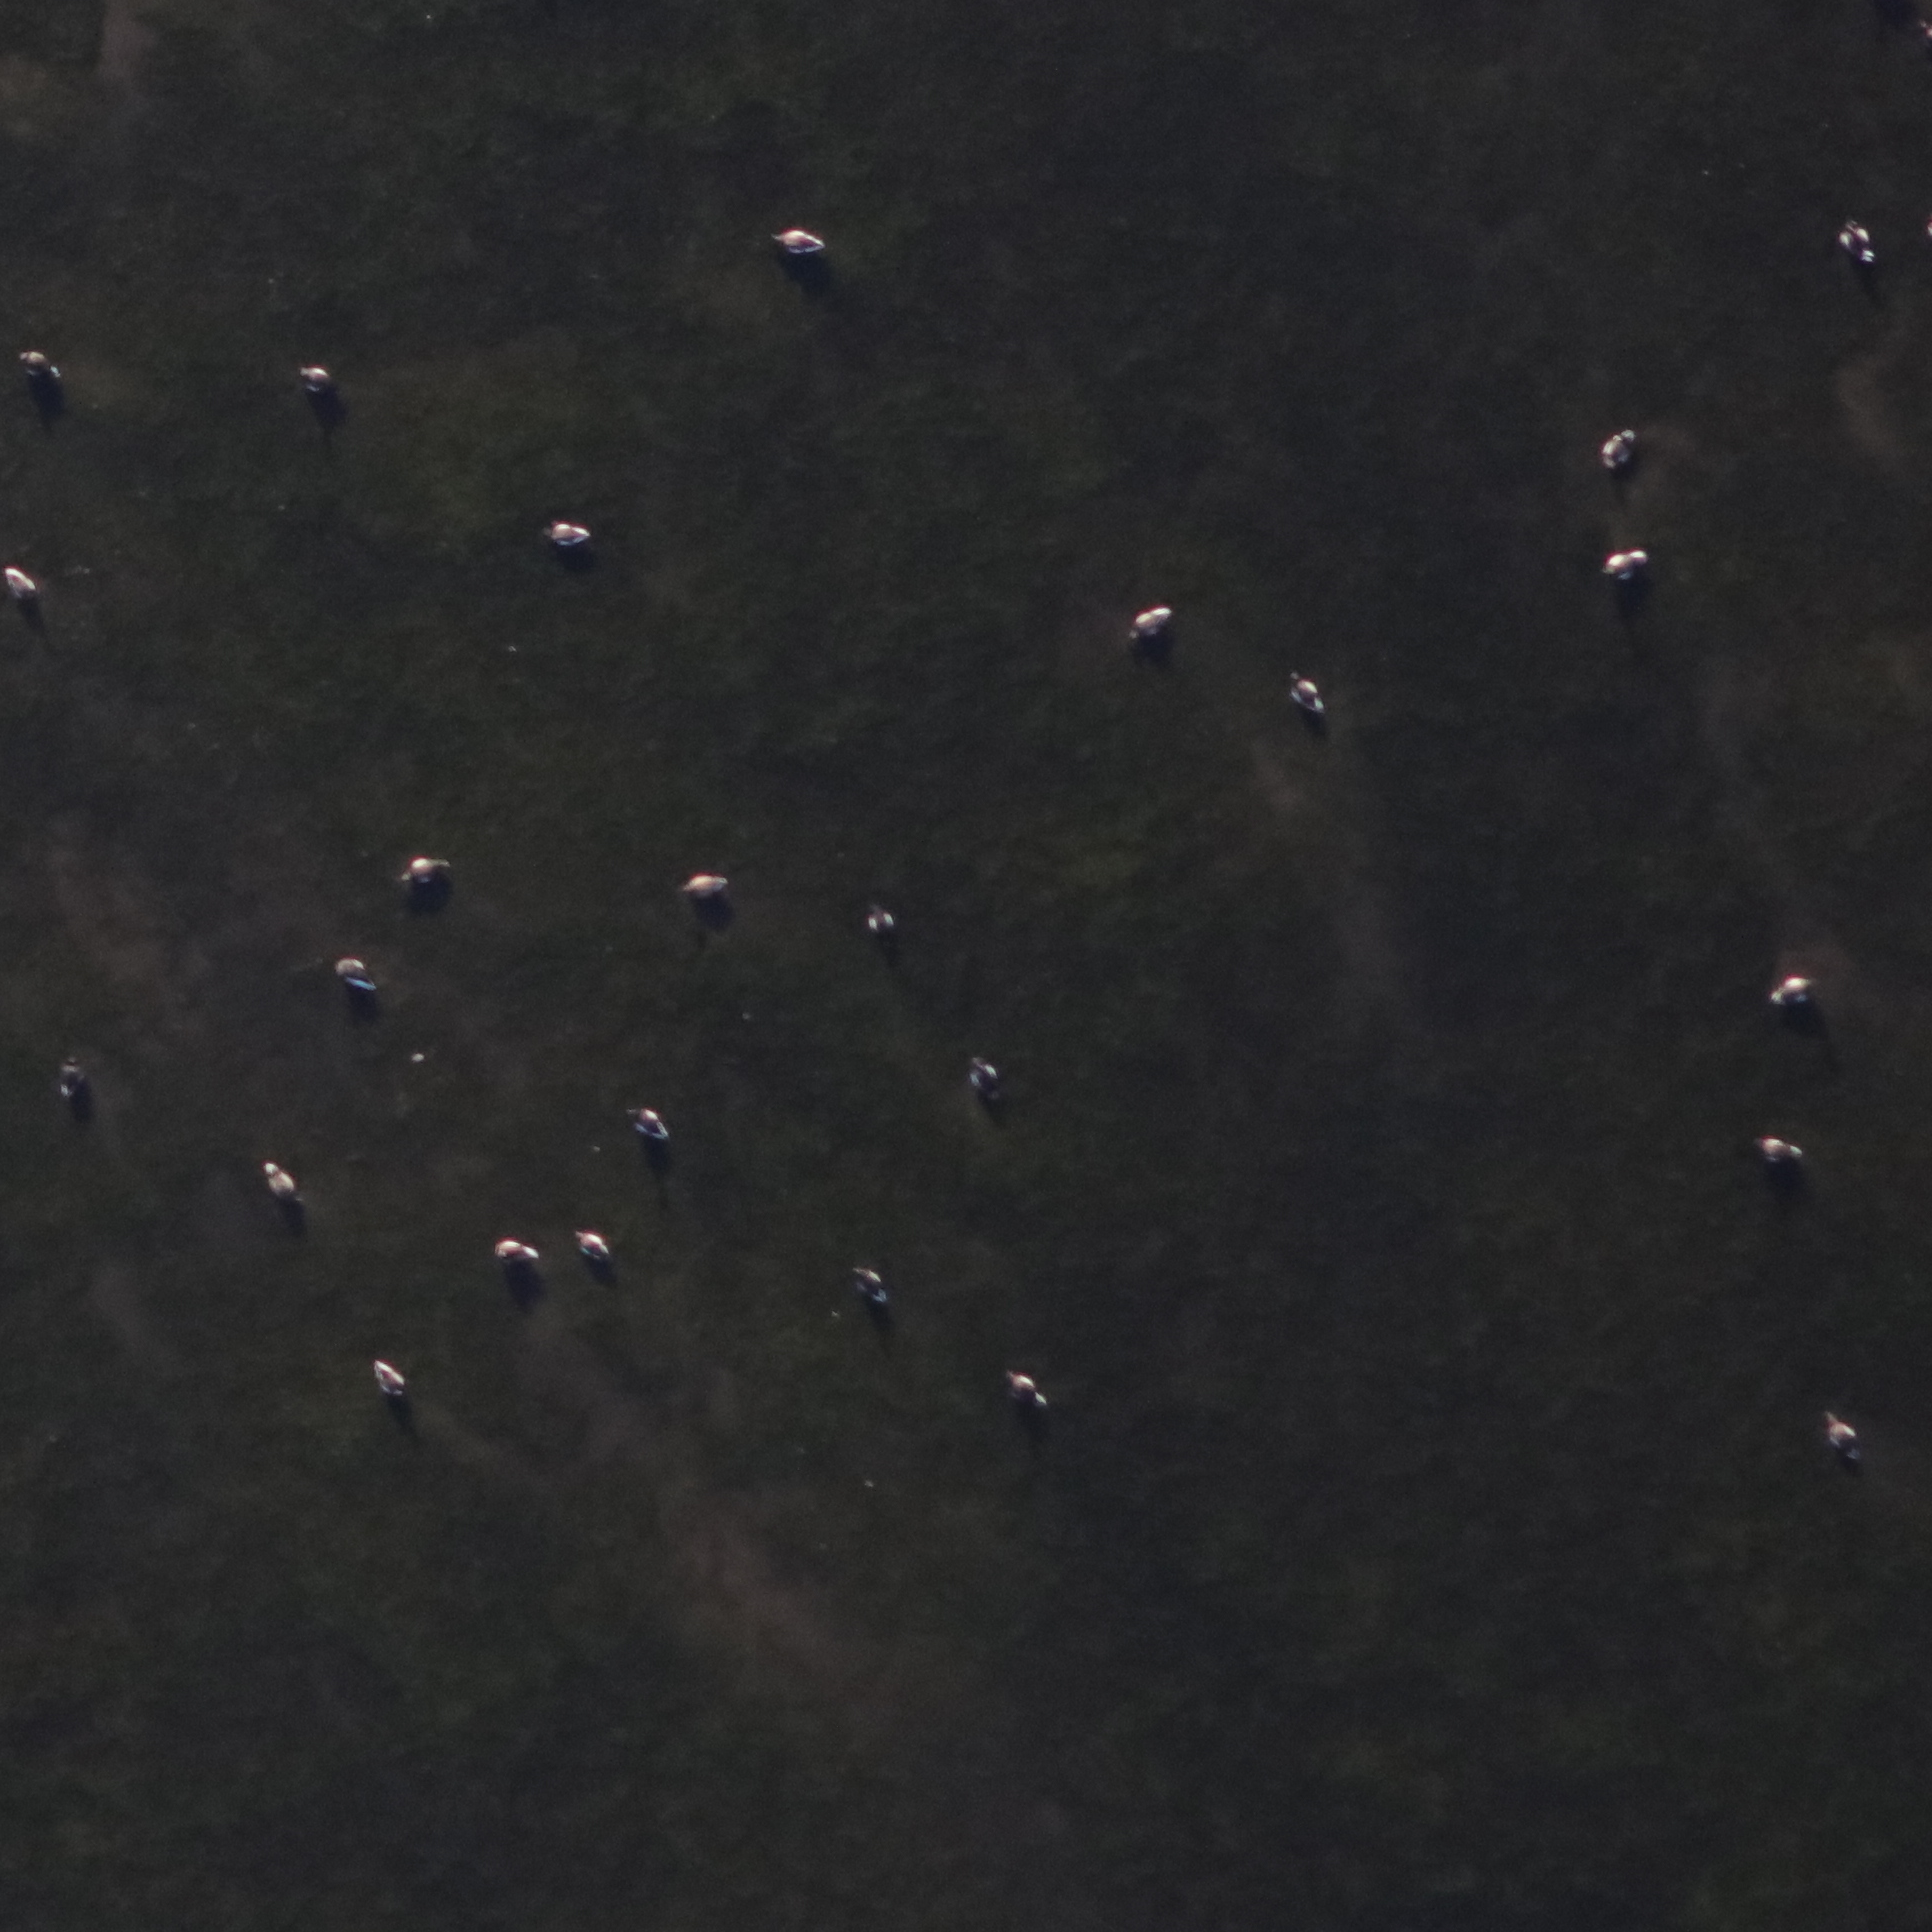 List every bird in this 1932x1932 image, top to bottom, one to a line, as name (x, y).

brant (798, 241)
brant (1854, 241)
brant (39, 364)
brant (314, 379)
brant (1619, 450)
brant (566, 534)
brant (1628, 562)
brant (21, 585)
brant (1151, 622)
brant (1306, 693)
brant (423, 870)
brant (707, 881)
brant (879, 919)
brant (356, 972)
brant (1792, 989)
brant (983, 1078)
brant (72, 1079)
brant (649, 1123)
brant (1779, 1151)
brant (279, 1185)
brant (592, 1246)
brant (516, 1253)
brant (867, 1286)
brant (388, 1381)
brant (1023, 1389)
brant (1839, 1435)